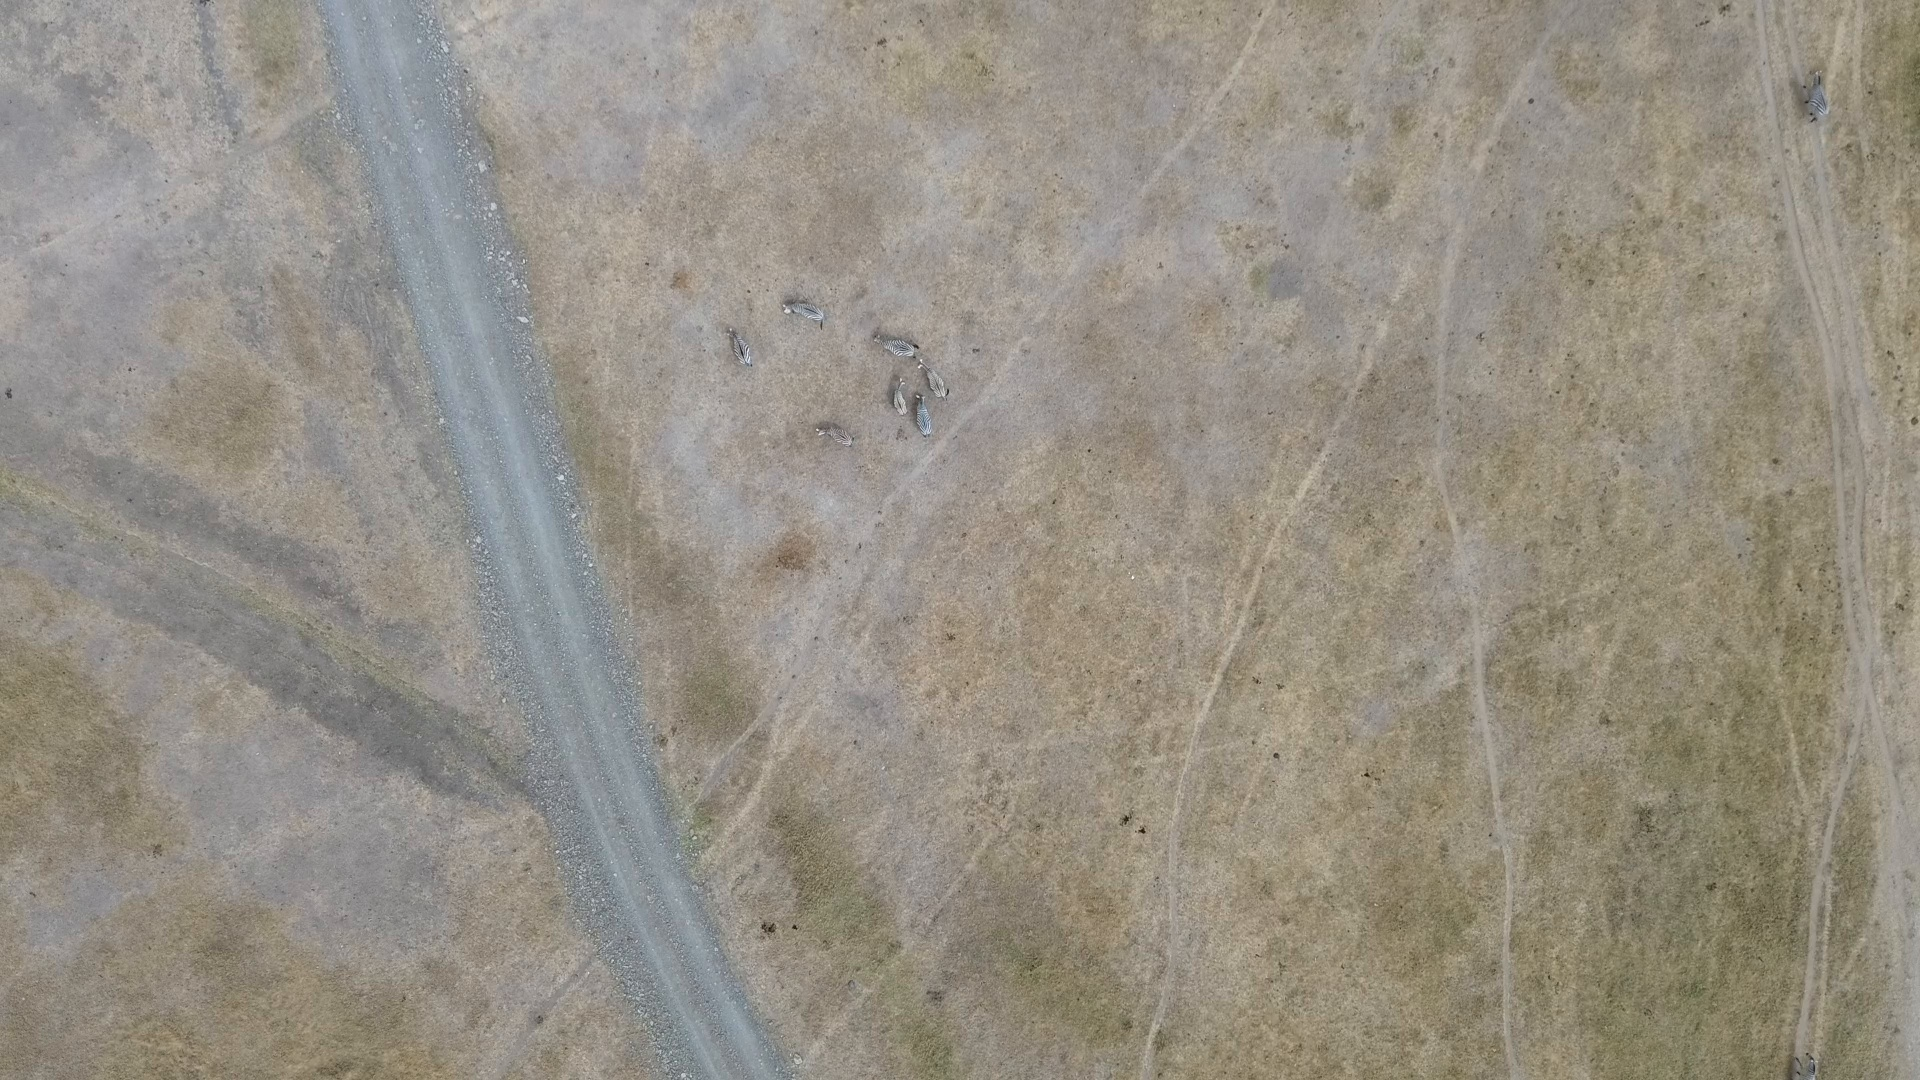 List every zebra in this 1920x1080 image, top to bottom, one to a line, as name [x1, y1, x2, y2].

zebra [1808, 72, 1834, 123]
zebra [782, 301, 824, 321]
zebra [727, 327, 751, 365]
zebra [874, 335, 914, 358]
zebra [918, 359, 946, 397]
zebra [893, 377, 908, 416]
zebra [915, 394, 932, 435]
zebra [815, 426, 853, 446]